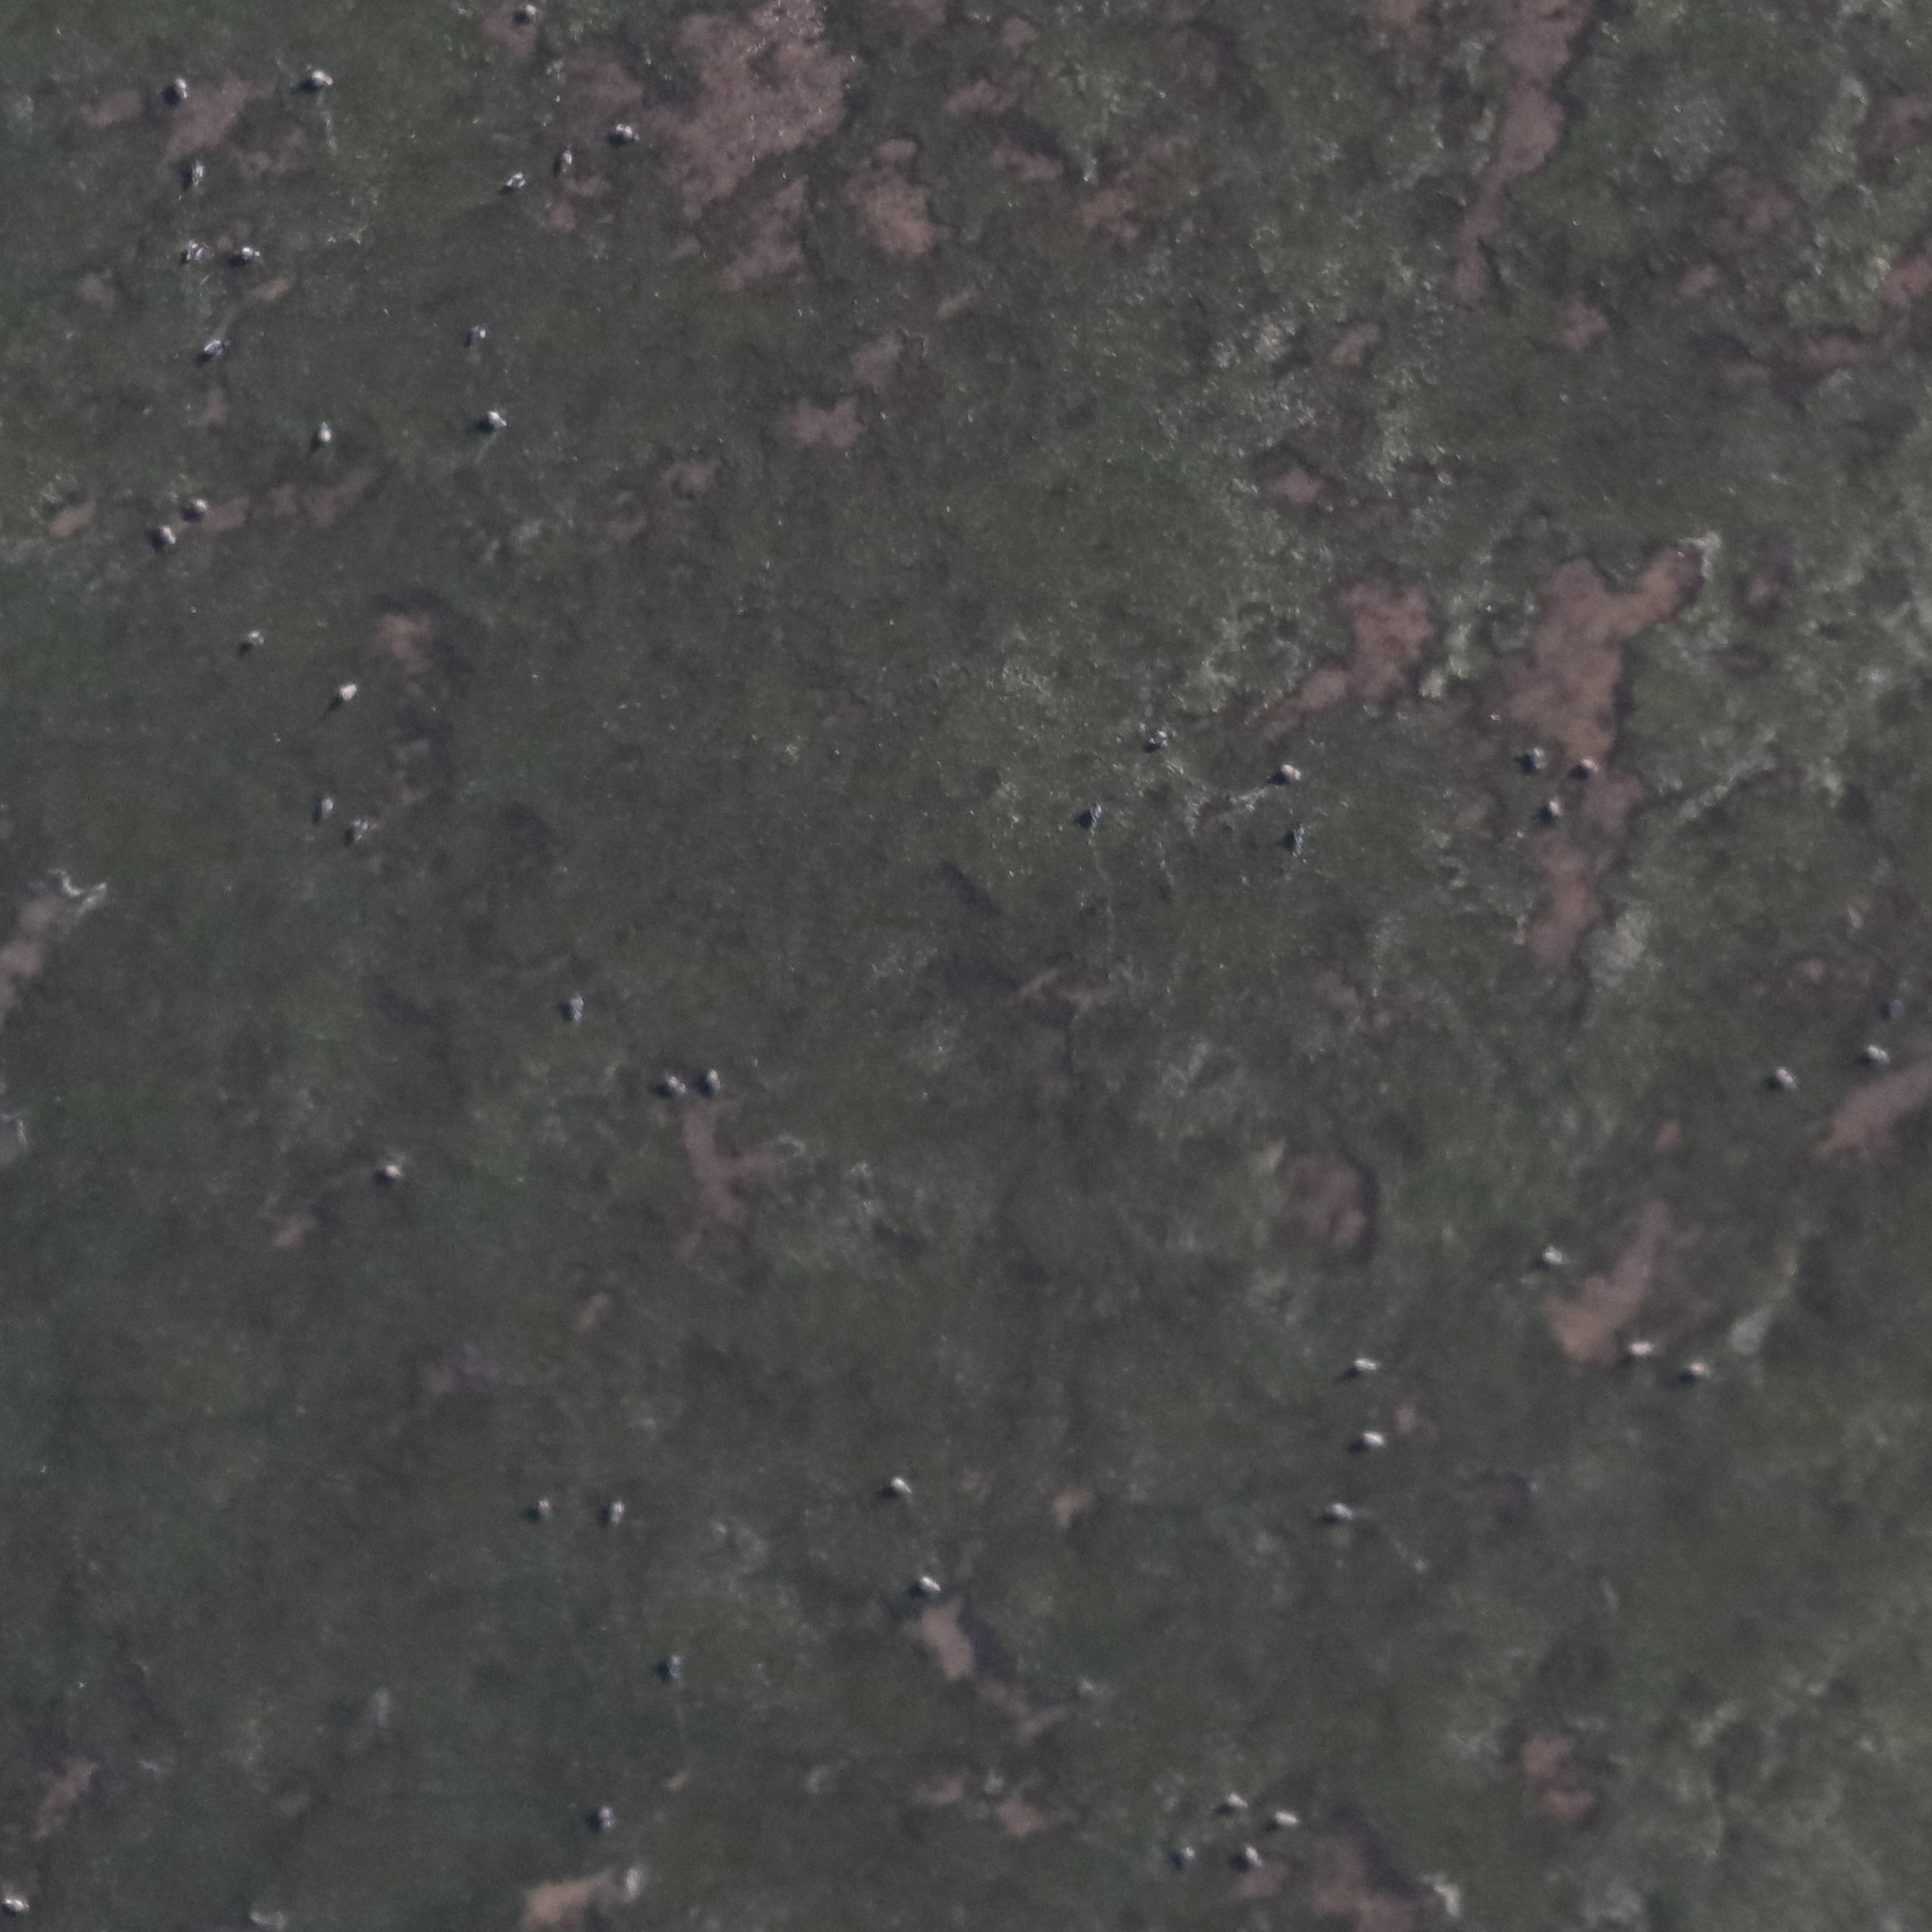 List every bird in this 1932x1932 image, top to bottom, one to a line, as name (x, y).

brant (532, 13)
brant (317, 76)
brant (182, 91)
brant (632, 132)
brant (569, 158)
brant (204, 180)
brant (516, 187)
brant (191, 256)
brant (252, 261)
brant (482, 334)
brant (214, 350)
brant (494, 418)
brant (324, 436)
brant (203, 509)
brant (171, 532)
brant (257, 637)
brant (349, 692)
brant (1159, 738)
brant (1540, 755)
brant (1589, 769)
brant (1289, 772)
brant (326, 808)
brant (1554, 808)
brant (1095, 809)
brant (364, 832)
brant (1300, 834)
brant (572, 1006)
brant (1898, 1009)
brant (1879, 1054)
brant (1780, 1076)
brant (714, 1083)
brant (673, 1088)
brant (394, 1173)
brant (1557, 1254)
brant (1634, 1352)
brant (1366, 1365)
brant (1690, 1367)
brant (1373, 1445)
brant (901, 1492)
brant (619, 1508)
brant (547, 1509)
brant (1337, 1516)
brant (937, 1585)
brant (673, 1667)
brant (1239, 1801)
brant (603, 1821)
brant (1290, 1822)
brant (1185, 1848)
brant (1246, 1858)
brant (23, 1904)